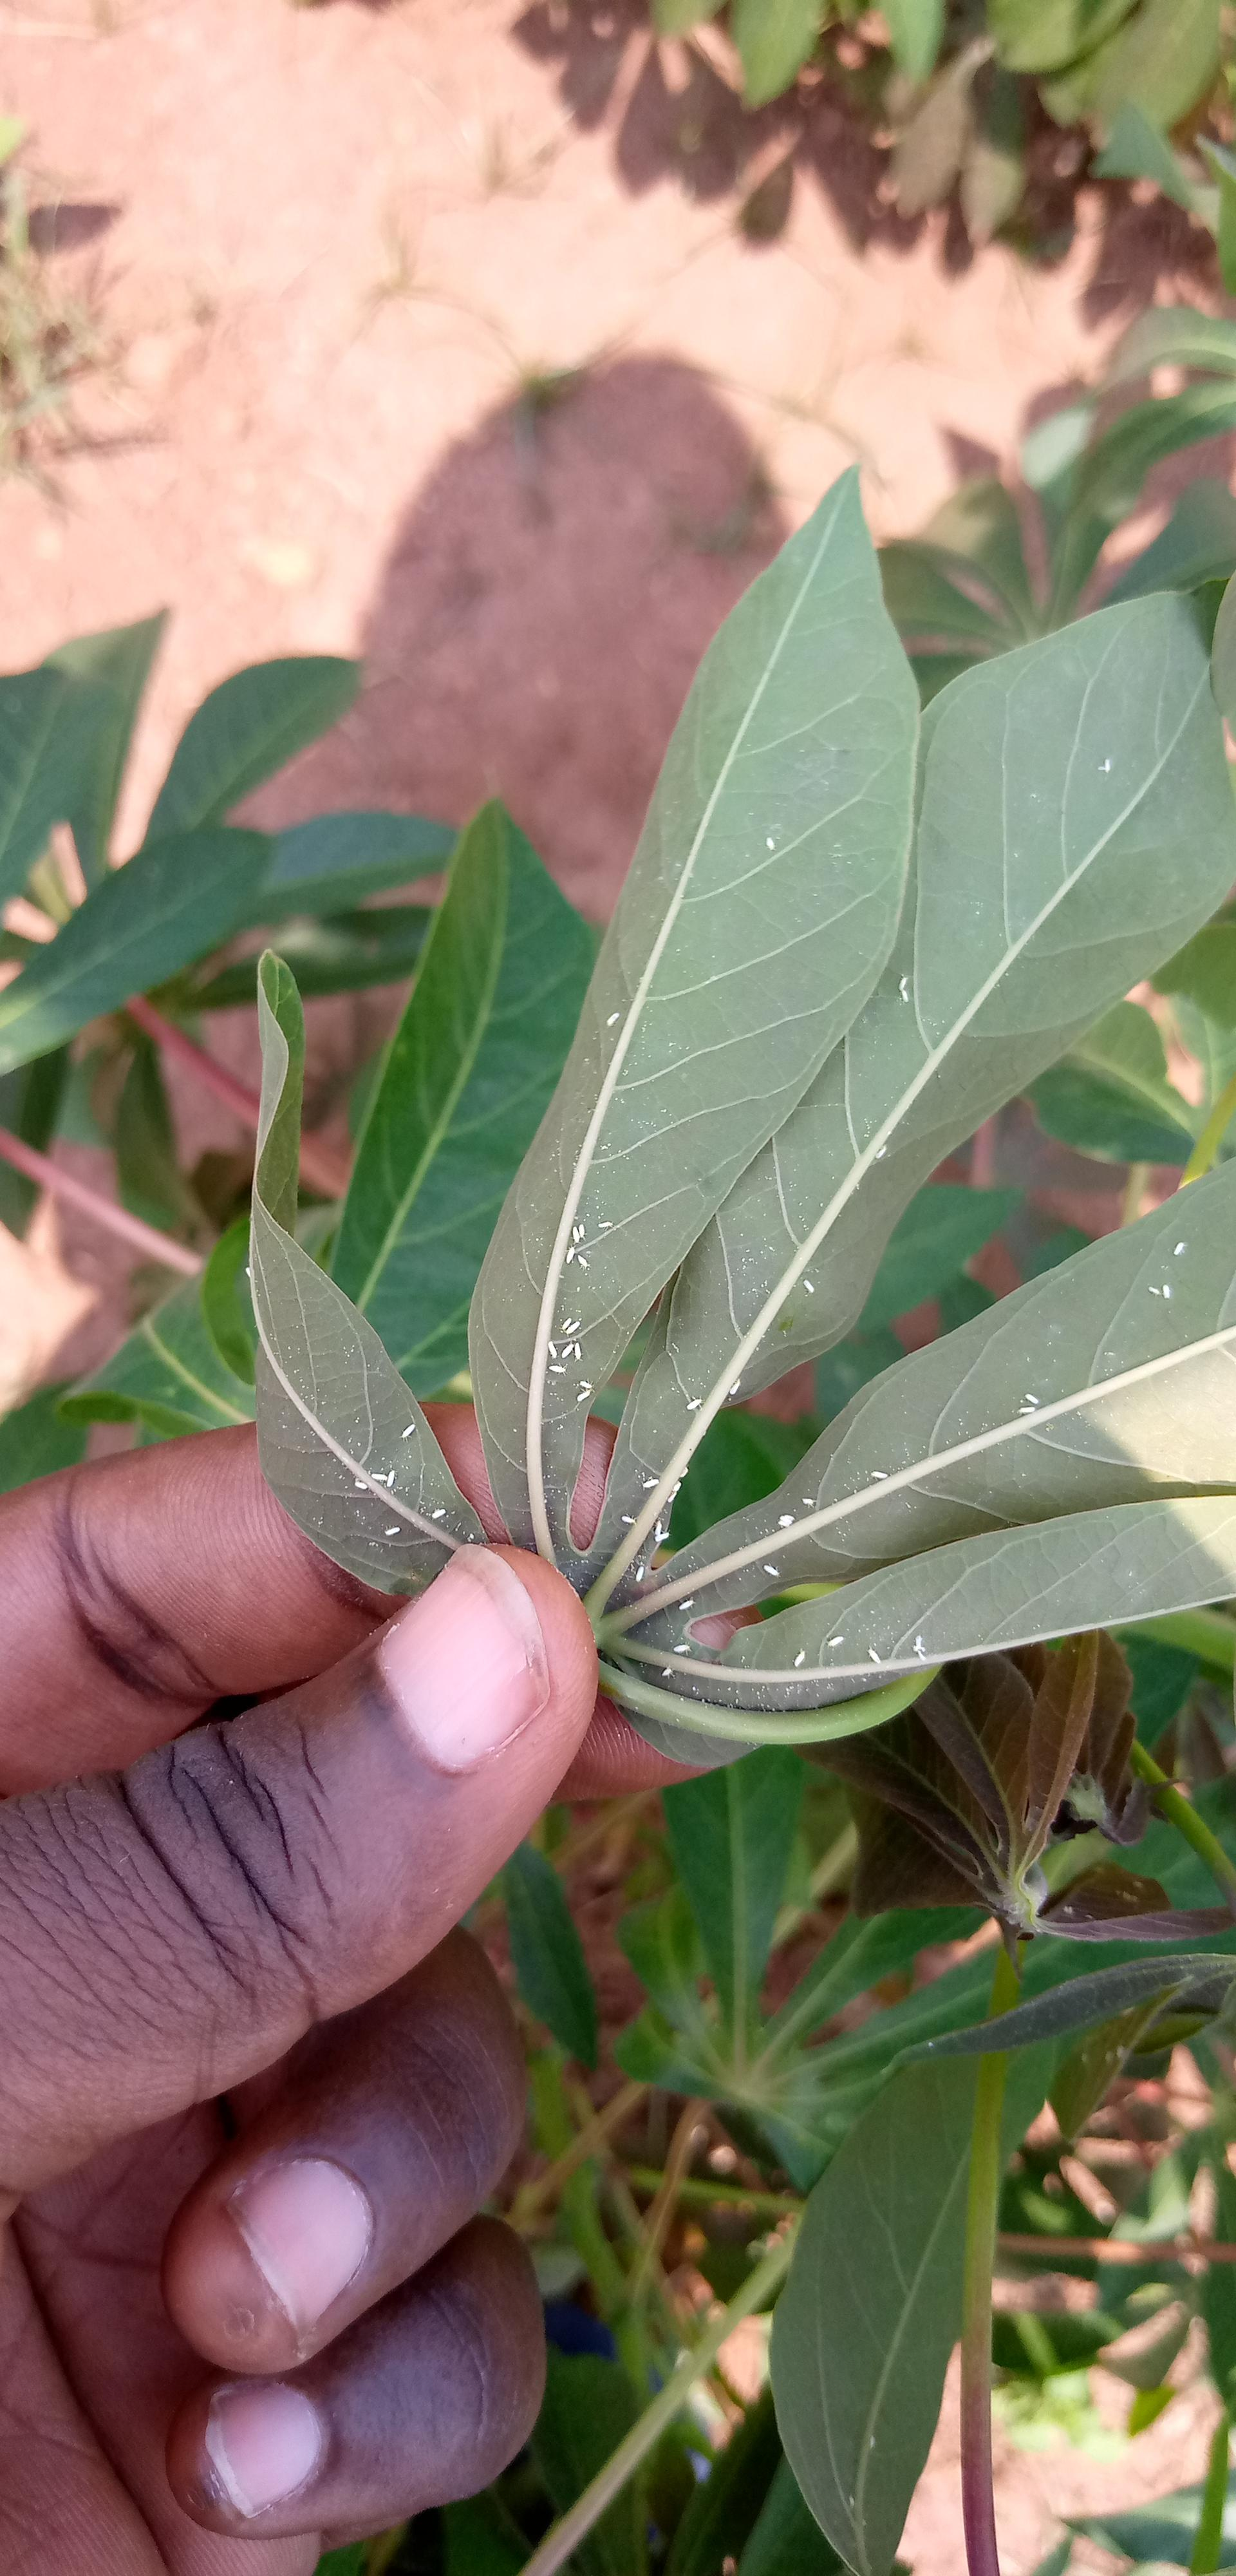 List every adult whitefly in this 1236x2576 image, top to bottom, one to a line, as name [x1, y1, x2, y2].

whitefly [1096, 757, 1111, 773]
whitefly [764, 833, 779, 856]
whitefly [896, 972, 910, 990]
whitefly [900, 989, 912, 1006]
whitefly [605, 1010, 621, 1032]
whitefly [874, 1144, 890, 1161]
whitefly [597, 1218, 615, 1229]
whitefly [577, 1222, 587, 1240]
whitefly [573, 1224, 581, 1245]
whitefly [1172, 1240, 1185, 1258]
whitefly [563, 1242, 578, 1265]
whitefly [577, 1253, 590, 1269]
whitefly [801, 1276, 817, 1294]
whitefly [1159, 1282, 1172, 1301]
whitefly [1147, 1283, 1161, 1298]
whitefly [561, 1316, 574, 1331]
whitefly [566, 1319, 582, 1336]
whitefly [547, 1338, 559, 1360]
whitefly [574, 1340, 585, 1363]
whitefly [561, 1341, 575, 1358]
whitefly [545, 1362, 568, 1374]
whitefly [728, 1376, 741, 1396]
whitefly [577, 1378, 595, 1388]
whitefly [575, 1388, 592, 1403]
whitefly [1022, 1390, 1042, 1407]
whitefly [684, 1394, 704, 1413]
whitefly [1015, 1404, 1037, 1417]
whitefly [398, 1421, 417, 1441]
whitefly [678, 1464, 690, 1479]
whitefly [386, 1467, 397, 1488]
whitefly [868, 1468, 890, 1482]
whitefly [370, 1470, 388, 1482]
whitefly [639, 1475, 660, 1491]
whitefly [353, 1477, 369, 1493]
whitefly [671, 1480, 682, 1492]
whitefly [666, 1491, 680, 1503]
whitefly [798, 1494, 819, 1510]
whitefly [430, 1507, 450, 1521]
whitefly [779, 1511, 797, 1524]
whitefly [619, 1513, 637, 1526]
whitefly [653, 1519, 665, 1535]
whitefly [776, 1520, 790, 1530]
whitefly [384, 1524, 402, 1538]
whitefly [653, 1529, 671, 1543]
whitefly [760, 1563, 783, 1578]
whitefly [633, 1564, 646, 1582]
whitefly [675, 1597, 695, 1614]
whitefly [826, 1631, 845, 1650]
whitefly [909, 1633, 929, 1662]
whitefly [673, 1642, 692, 1655]
whitefly [865, 1643, 884, 1667]
whitefly [789, 1646, 806, 1667]
whitefly [660, 1666, 673, 1679]